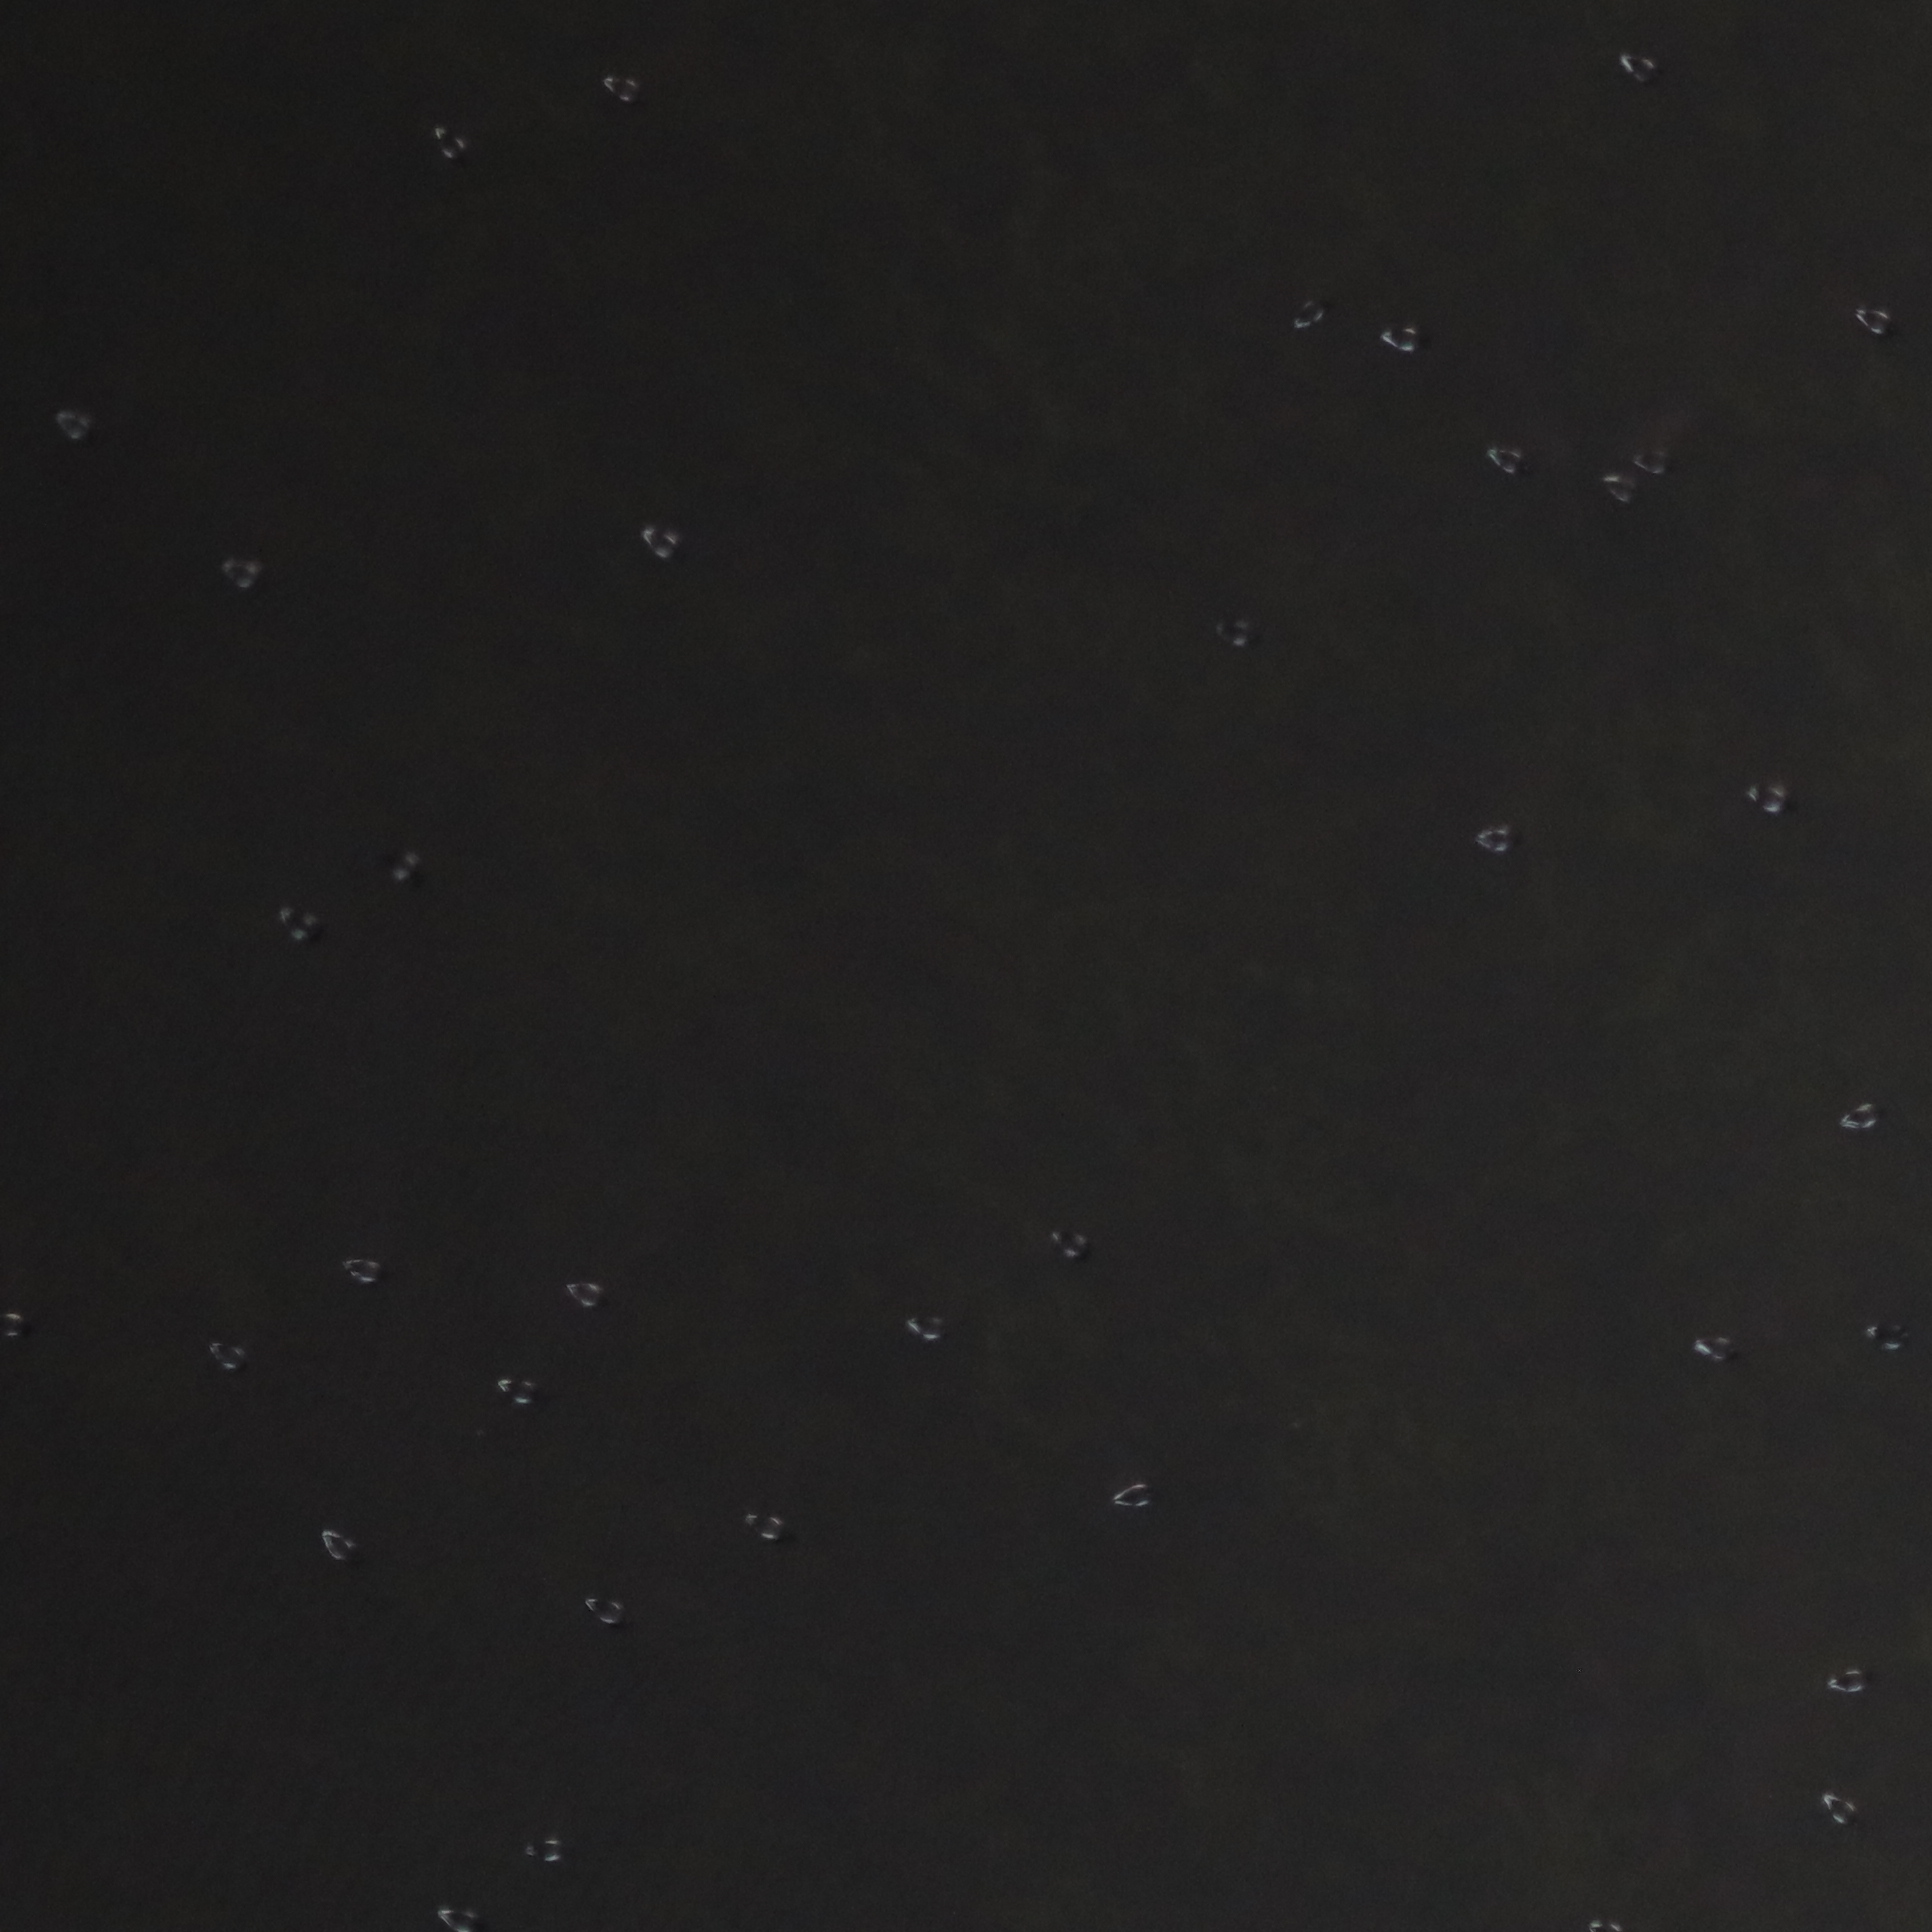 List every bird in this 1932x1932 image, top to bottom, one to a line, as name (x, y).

brant (1638, 66)
brant (617, 95)
brant (450, 149)
brant (1302, 312)
brant (1874, 321)
brant (1402, 340)
brant (1658, 456)
brant (1510, 465)
brant (1620, 487)
brant (657, 536)
brant (247, 569)
brant (1238, 626)
brant (1770, 797)
brant (1502, 833)
brant (399, 868)
brant (293, 924)
brant (1861, 1117)
brant (1072, 1241)
brant (367, 1269)
brant (587, 1292)
brant (928, 1324)
brant (1887, 1336)
brant (1717, 1349)
brant (229, 1354)
brant (521, 1391)
brant (1135, 1494)
brant (765, 1526)
brant (339, 1545)
brant (606, 1613)
brant (1846, 1687)
brant (1839, 1808)
brant (547, 1845)
brant (459, 1920)